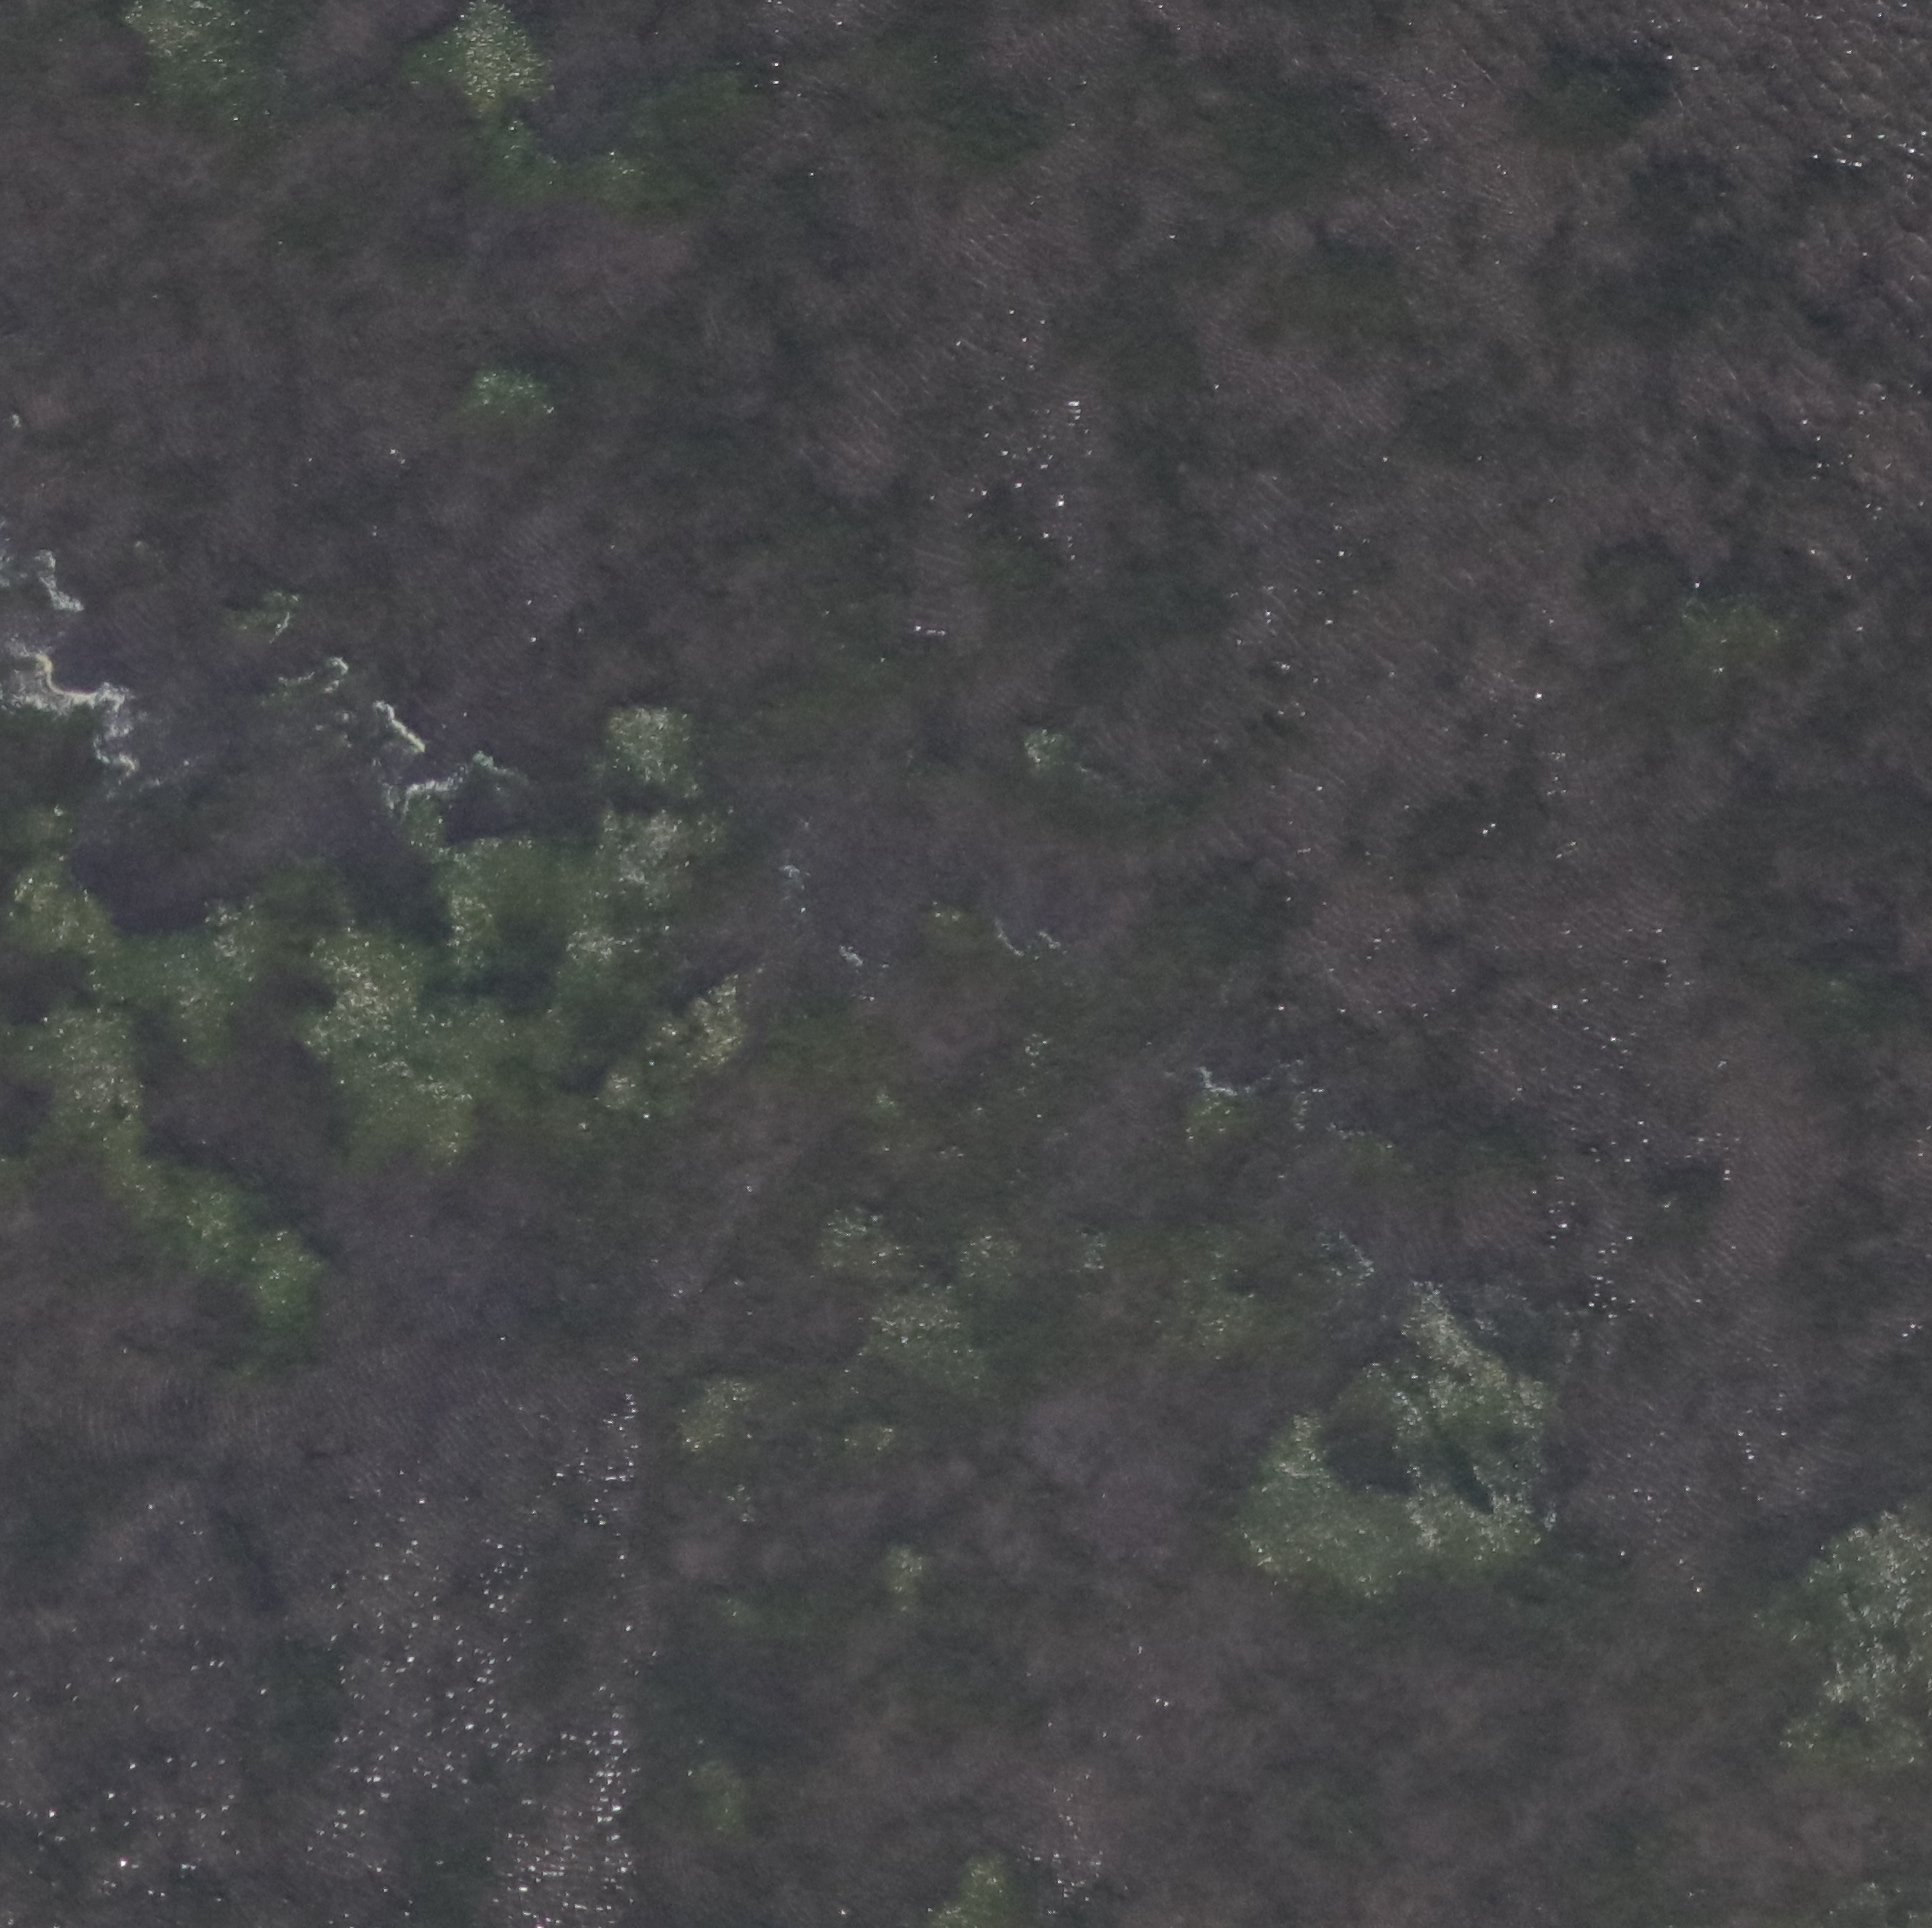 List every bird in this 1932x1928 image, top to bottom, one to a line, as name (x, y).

None